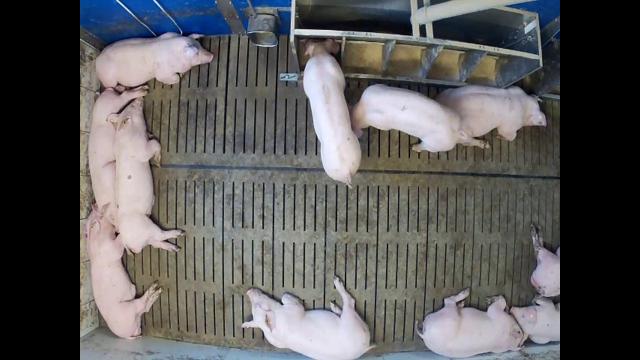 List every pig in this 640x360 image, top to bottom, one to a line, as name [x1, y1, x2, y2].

pig [93, 31, 215, 92]
pig [300, 39, 364, 190]
pig [349, 82, 468, 153]
pig [88, 84, 150, 227]
pig [430, 84, 548, 141]
pig [108, 97, 188, 258]
pig [86, 204, 166, 342]
pig [528, 225, 560, 298]
pig [242, 274, 378, 359]
pig [415, 286, 523, 356]
pig [512, 293, 560, 346]